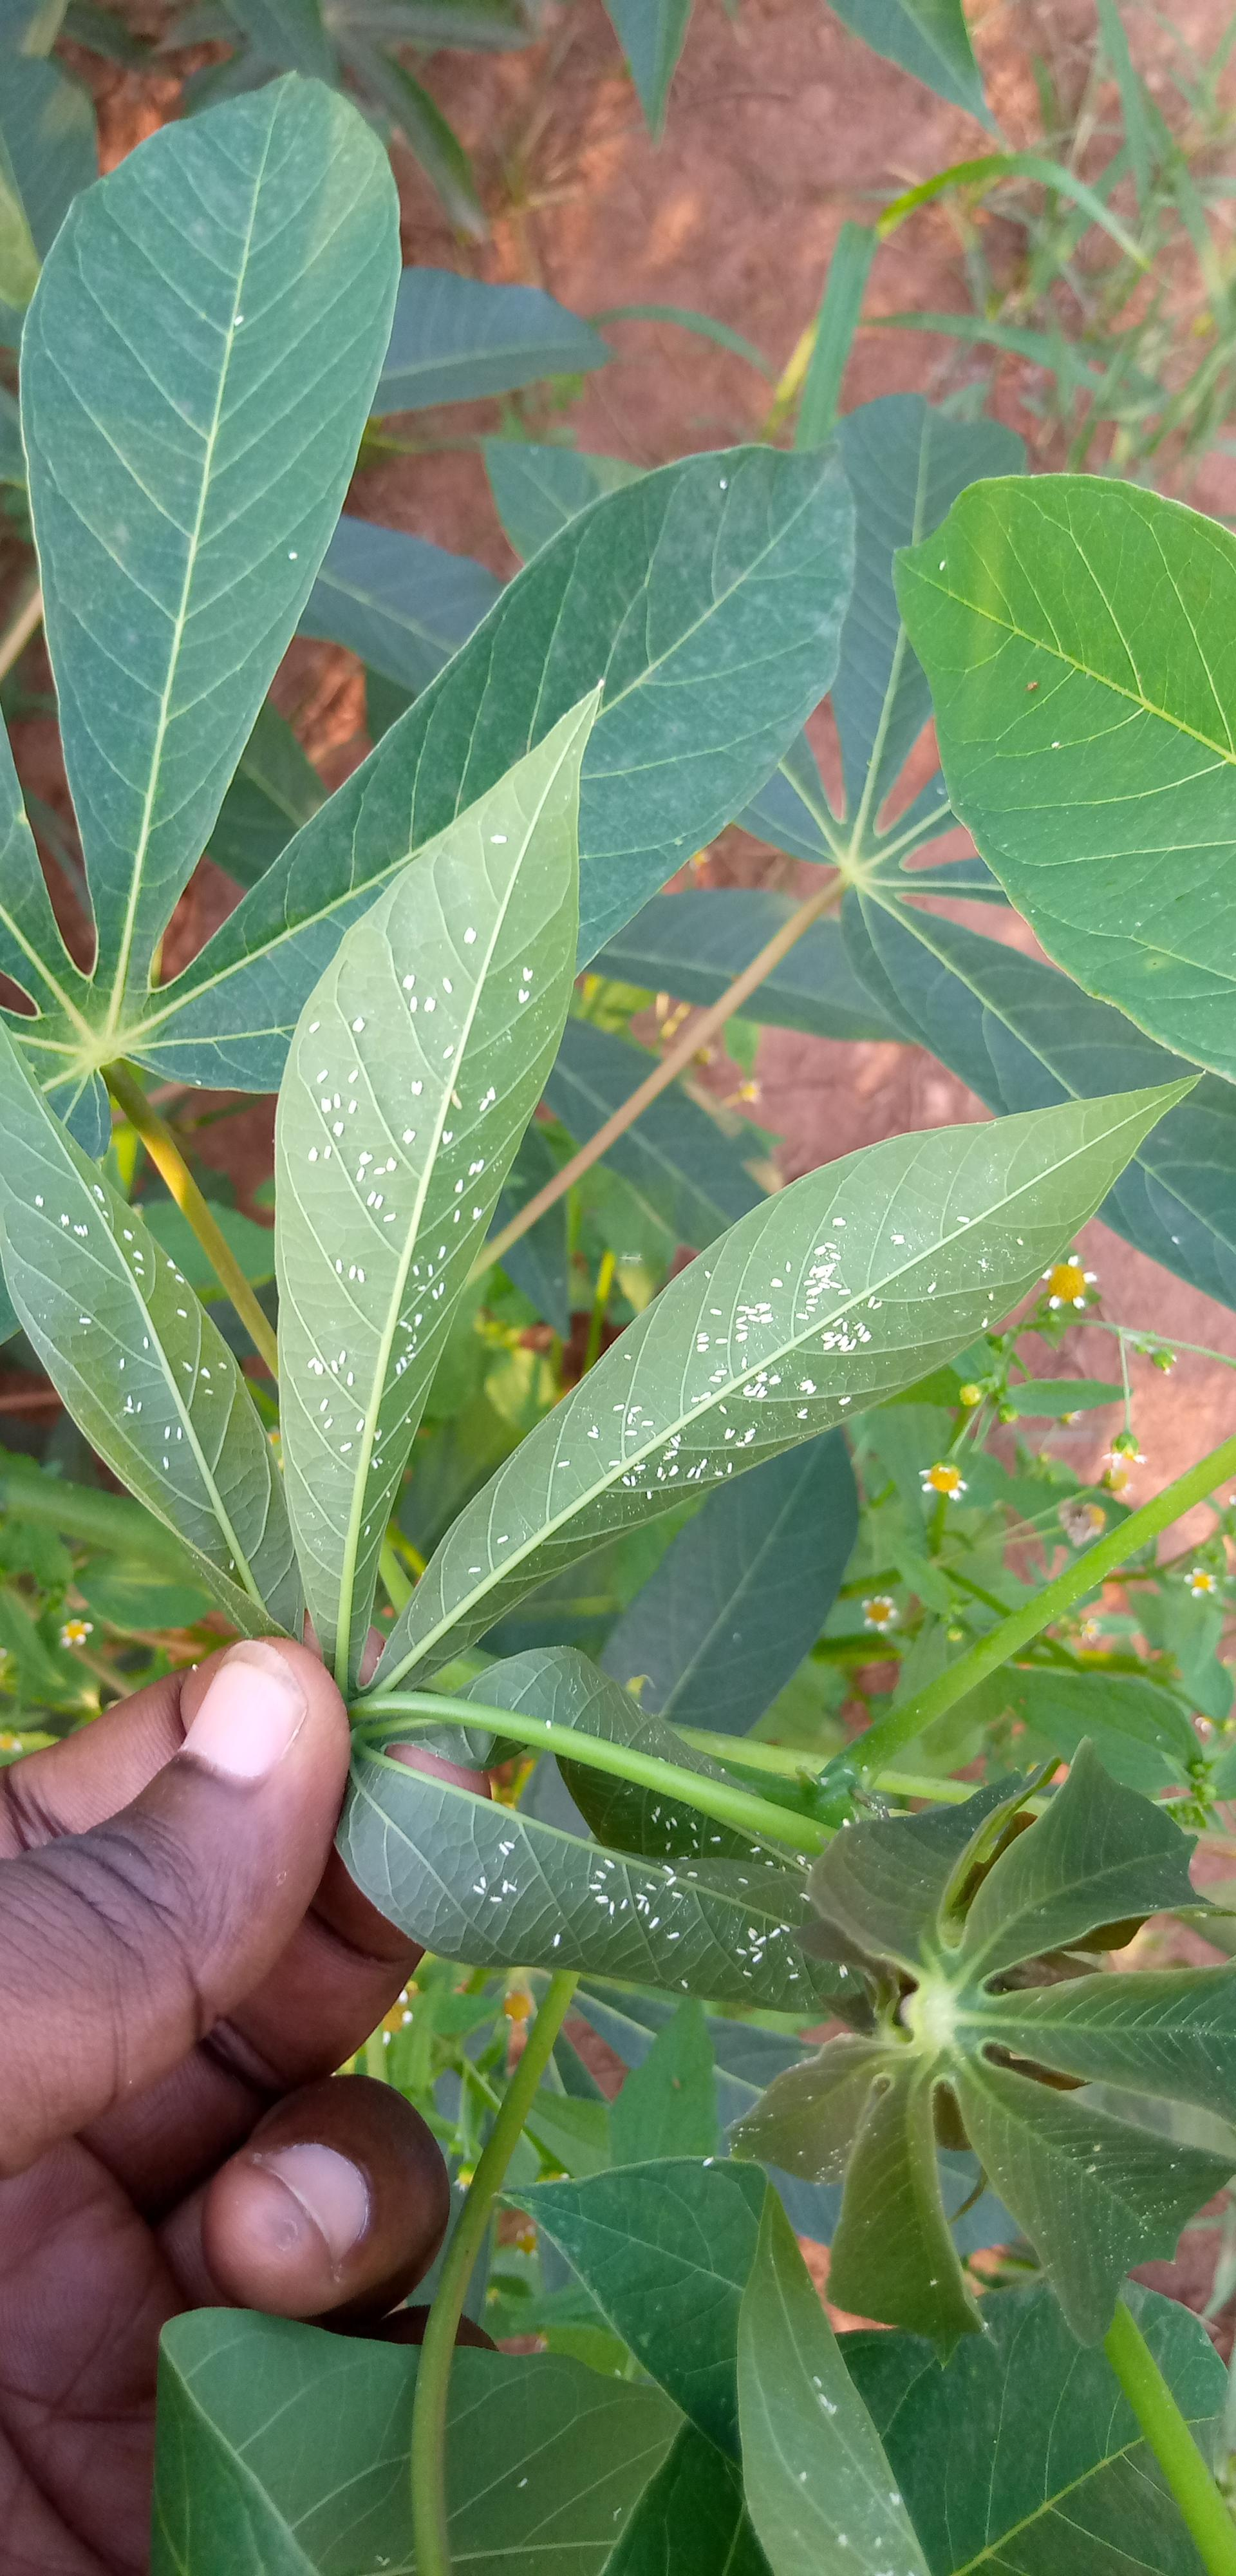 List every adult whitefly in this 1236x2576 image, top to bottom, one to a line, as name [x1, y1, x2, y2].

whitefly [229, 312, 247, 330]
whitefly [717, 477, 731, 492]
whitefly [286, 550, 299, 563]
whitefly [936, 557, 948, 574]
whitefly [1049, 741, 1063, 751]
whitefly [487, 834, 510, 846]
whitefly [460, 925, 480, 947]
whitefly [522, 966, 529, 983]
whitefly [529, 968, 534, 980]
whitefly [401, 972, 410, 989]
whitefly [407, 974, 416, 990]
whitefly [441, 976, 454, 995]
whitefly [516, 989, 524, 1004]
whitefly [524, 990, 532, 1002]
whitefly [409, 994, 418, 1015]
whitefly [423, 996, 431, 1015]
whitefly [430, 998, 438, 1012]
whitefly [352, 1016, 363, 1031]
whitefly [307, 1018, 322, 1034]
whitefly [358, 1021, 366, 1033]
whitefly [441, 1042, 456, 1061]
whitefly [315, 1066, 329, 1085]
whitefly [345, 1068, 360, 1083]
whitefly [194, 1077, 203, 1087]
whitefly [416, 1077, 423, 1099]
whitefly [411, 1079, 416, 1095]
whitefly [490, 1084, 498, 1102]
whitefly [485, 1090, 491, 1103]
whitefly [333, 1091, 342, 1110]
whitefly [325, 1094, 333, 1113]
whitefly [319, 1095, 325, 1113]
whitefly [346, 1098, 358, 1114]
whitefly [478, 1098, 490, 1113]
whitefly [332, 1119, 346, 1139]
whitefly [400, 1126, 417, 1146]
whitefly [441, 1128, 454, 1148]
whitefly [323, 1142, 332, 1160]
whitefly [306, 1145, 318, 1162]
whitefly [357, 1148, 375, 1164]
whitefly [386, 1155, 400, 1173]
whitefly [476, 1158, 485, 1173]
whitefly [467, 1161, 476, 1177]
whitefly [373, 1165, 386, 1176]
whitefly [355, 1166, 366, 1184]
whitefly [451, 1175, 465, 1193]
whitefly [91, 1184, 105, 1193]
whitefly [366, 1189, 377, 1207]
whitefly [34, 1191, 39, 1208]
whitefly [375, 1192, 385, 1210]
whitefly [97, 1193, 107, 1204]
whitefly [39, 1193, 45, 1211]
whitefly [471, 1204, 483, 1222]
whitefly [99, 1208, 111, 1220]
whitefly [451, 1209, 463, 1225]
whitefly [59, 1211, 66, 1228]
whitefly [382, 1212, 398, 1224]
whitefly [66, 1213, 72, 1226]
whitefly [955, 1215, 971, 1225]
whitefly [831, 1217, 845, 1220]
whitefly [833, 1221, 847, 1227]
whitefly [82, 1222, 89, 1237]
whitefly [73, 1222, 81, 1236]
whitefly [78, 1224, 86, 1238]
whitefly [121, 1226, 135, 1243]
whitefly [889, 1233, 905, 1240]
whitefly [1170, 1233, 1181, 1246]
whitefly [1014, 1236, 1026, 1247]
whitefly [892, 1240, 907, 1246]
whitefly [824, 1240, 838, 1251]
whitefly [438, 1244, 447, 1259]
whitefly [131, 1249, 145, 1262]
whitefly [828, 1251, 843, 1262]
whitefly [975, 1256, 990, 1269]
whitefly [164, 1256, 178, 1271]
whitefly [334, 1256, 344, 1275]
whitefly [784, 1260, 792, 1273]
whitefly [827, 1261, 838, 1269]
whitefly [426, 1263, 434, 1279]
whitefly [348, 1264, 356, 1281]
whitefly [412, 1264, 422, 1277]
whitefly [816, 1264, 826, 1273]
whitefly [809, 1264, 816, 1278]
whitefly [132, 1265, 147, 1278]
whitefly [356, 1267, 366, 1283]
whitefly [703, 1269, 712, 1280]
whitefly [825, 1269, 834, 1278]
whitefly [174, 1273, 186, 1286]
whitefly [769, 1276, 784, 1289]
whitefly [820, 1277, 831, 1283]
whitefly [801, 1278, 817, 1286]
whitefly [926, 1280, 937, 1294]
whitefly [438, 1281, 446, 1295]
whitefly [829, 1281, 843, 1291]
whitefly [818, 1282, 830, 1289]
whitefly [415, 1283, 426, 1293]
whitefly [805, 1287, 823, 1298]
whitefly [431, 1288, 440, 1302]
whitefly [836, 1288, 852, 1296]
whitefly [987, 1289, 995, 1303]
whitefly [868, 1295, 876, 1308]
whitefly [805, 1297, 819, 1304]
whitefly [873, 1301, 883, 1311]
whitefly [753, 1302, 767, 1309]
whitefly [804, 1304, 818, 1314]
whitefly [736, 1305, 750, 1311]
whitefly [174, 1306, 189, 1320]
whitefly [707, 1307, 722, 1317]
whitefly [745, 1308, 758, 1314]
whitefly [794, 1311, 809, 1321]
whitefly [413, 1312, 422, 1328]
whitefly [759, 1312, 772, 1319]
whitefly [747, 1314, 760, 1324]
whitefly [736, 1316, 747, 1324]
whitefly [75, 1316, 95, 1325]
whitefly [979, 1316, 991, 1329]
whitefly [833, 1317, 844, 1328]
whitefly [398, 1318, 407, 1328]
whitefly [760, 1318, 774, 1325]
whitefly [842, 1320, 849, 1334]
whitefly [854, 1322, 863, 1332]
whitefly [734, 1323, 749, 1331]
whitefly [407, 1324, 413, 1333]
whitefly [858, 1325, 865, 1338]
whitefly [734, 1331, 749, 1344]
whitefly [823, 1331, 836, 1336]
whitefly [860, 1331, 870, 1343]
whitefly [696, 1332, 708, 1338]
whitefly [832, 1332, 842, 1341]
whitefly [140, 1333, 151, 1352]
whitefly [411, 1333, 418, 1344]
whitefly [863, 1334, 872, 1344]
whitefly [821, 1335, 833, 1341]
whitefly [838, 1335, 849, 1347]
whitefly [713, 1336, 728, 1345]
whitefly [696, 1337, 711, 1344]
whitefly [850, 1338, 857, 1350]
whitefly [821, 1340, 834, 1351]
whitefly [840, 1340, 850, 1352]
whitefly [404, 1343, 413, 1353]
whitefly [695, 1343, 709, 1348]
whitefly [337, 1348, 347, 1365]
whitefly [696, 1348, 708, 1354]
whitefly [406, 1352, 417, 1361]
whitefly [623, 1352, 633, 1361]
whitefly [739, 1354, 749, 1371]
whitefly [306, 1356, 318, 1370]
whitefly [118, 1356, 126, 1372]
whitefly [399, 1356, 408, 1368]
whitefly [330, 1358, 341, 1375]
whitefly [181, 1359, 194, 1374]
whitefly [216, 1359, 229, 1371]
whitefly [312, 1361, 318, 1376]
whitefly [395, 1361, 402, 1376]
whitefly [318, 1361, 325, 1377]
whitefly [198, 1365, 213, 1380]
whitefly [712, 1367, 728, 1377]
whitefly [345, 1369, 356, 1387]
whitefly [755, 1370, 769, 1382]
whitefly [769, 1372, 782, 1385]
whitefly [708, 1374, 723, 1385]
whitefly [801, 1378, 812, 1385]
whitefly [753, 1382, 762, 1392]
whitefly [799, 1383, 813, 1392]
whitefly [742, 1384, 752, 1392]
whitefly [807, 1385, 817, 1396]
whitefly [758, 1386, 765, 1397]
whitefly [202, 1388, 214, 1399]
whitefly [761, 1389, 769, 1397]
whitefly [699, 1391, 713, 1402]
whitefly [744, 1391, 756, 1396]
whitefly [126, 1393, 133, 1407]
whitefly [689, 1394, 699, 1405]
whitefly [837, 1395, 852, 1407]
whitefly [317, 1396, 330, 1414]
whitefly [136, 1400, 144, 1414]
whitefly [610, 1402, 625, 1412]
whitefly [718, 1404, 728, 1416]
whitefly [629, 1405, 644, 1414]
whitefly [122, 1405, 135, 1416]
whitefly [800, 1407, 809, 1415]
whitefly [624, 1411, 635, 1425]
whitefly [796, 1414, 808, 1420]
whitefly [322, 1416, 335, 1430]
whitefly [402, 1416, 413, 1425]
whitefly [355, 1417, 366, 1433]
whitefly [640, 1418, 656, 1428]
whitefly [590, 1423, 600, 1434]
whitefly [175, 1424, 183, 1441]
whitefly [163, 1425, 171, 1441]
whitefly [370, 1427, 385, 1443]
whitefly [724, 1427, 731, 1441]
whitefly [745, 1428, 756, 1436]
whitefly [623, 1428, 639, 1437]
whitefly [729, 1429, 736, 1440]
whitefly [585, 1430, 600, 1441]
whitefly [673, 1433, 682, 1442]
whitefly [744, 1434, 754, 1443]
whitefly [669, 1436, 680, 1450]
whitefly [339, 1439, 355, 1454]
whitefly [734, 1441, 746, 1448]
whitefly [664, 1449, 678, 1458]
whitefly [160, 1454, 174, 1473]
whitefly [662, 1455, 672, 1462]
whitefly [699, 1457, 709, 1469]
whitefly [370, 1457, 380, 1472]
whitefly [377, 1457, 385, 1466]
whitefly [606, 1457, 621, 1469]
whitefly [555, 1459, 571, 1470]
whitefly [726, 1461, 734, 1475]
whitefly [669, 1463, 679, 1479]
whitefly [632, 1464, 646, 1472]
whitefly [656, 1465, 664, 1479]
whitefly [686, 1466, 696, 1481]
whitefly [695, 1468, 702, 1481]
whitefly [713, 1469, 724, 1477]
whitefly [661, 1473, 667, 1481]
whitefly [630, 1475, 637, 1487]
whitefly [621, 1475, 631, 1487]
whitefly [384, 1488, 393, 1501]
whitefly [644, 1490, 655, 1501]
whitefly [362, 1522, 373, 1539]
whitefly [494, 1533, 511, 1545]
whitefly [228, 1558, 236, 1571]
whitefly [467, 1564, 484, 1577]
whitefly [191, 1661, 198, 1672]
whitefly [542, 1717, 554, 1730]
whitefly [860, 1765, 871, 1774]
whitefly [720, 1766, 727, 1774]
whitefly [819, 1774, 831, 1787]
whitefly [654, 1806, 662, 1816]
whitefly [650, 1812, 659, 1824]
whitefly [841, 1816, 851, 1828]
whitefly [671, 1817, 679, 1828]
whitefly [664, 1819, 671, 1832]
whitefly [689, 1820, 698, 1832]
whitefly [709, 1835, 722, 1843]
whitefly [691, 1838, 700, 1850]
whitefly [502, 1841, 516, 1850]
whitefly [664, 1842, 672, 1853]
whitefly [498, 1842, 510, 1857]
whitefly [749, 1845, 762, 1854]
whitefly [797, 1853, 806, 1861]
whitefly [677, 1855, 689, 1861]
whitefly [796, 1856, 805, 1868]
whitefly [603, 1857, 615, 1870]
whitefly [763, 1859, 774, 1866]
whitefly [662, 1862, 675, 1876]
whitefly [807, 1862, 814, 1871]
whitefly [594, 1869, 608, 1880]
whitefly [686, 1870, 698, 1879]
whitefly [479, 1874, 489, 1888]
whitefly [664, 1875, 679, 1888]
whitefly [737, 1875, 751, 1885]
whitefly [501, 1877, 509, 1895]
whitefly [645, 1880, 659, 1891]
whitefly [509, 1882, 518, 1892]
whitefly [588, 1882, 603, 1891]
whitefly [473, 1884, 486, 1895]
whitefly [671, 1891, 685, 1900]
whitefly [798, 1891, 811, 1903]
whitefly [635, 1893, 648, 1900]
whitefly [594, 1895, 608, 1900]
whitefly [488, 1895, 503, 1905]
whitefly [620, 1898, 630, 1910]
whitefly [596, 1899, 611, 1904]
whitefly [608, 1899, 616, 1917]
whitefly [637, 1899, 645, 1911]
whitefly [644, 1901, 651, 1915]
whitefly [1193, 1909, 1209, 1921]
whitefly [648, 1915, 660, 1931]
whitefly [779, 1922, 791, 1933]
whitefly [749, 1926, 758, 1936]
whitefly [769, 1927, 781, 1939]
whitefly [550, 1930, 564, 1949]
whitefly [665, 1930, 682, 1940]
whitefly [747, 1930, 756, 1941]
whitefly [756, 1935, 767, 1946]
whitefly [749, 1944, 760, 1953]
whitefly [735, 1947, 748, 1955]
whitefly [752, 1952, 764, 1964]
whitefly [787, 1955, 794, 1966]
whitefly [838, 1965, 845, 1979]
whitefly [843, 1965, 850, 1976]
whitefly [742, 1969, 753, 1978]
whitefly [786, 1972, 800, 1980]
whitefly [680, 1978, 689, 1989]
whitefly [397, 1988, 409, 2003]
whitefly [400, 2009, 417, 2023]
whitefly [380, 2028, 393, 2046]
whitefly [1090, 2141, 1103, 2154]
whitefly [702, 2155, 716, 2168]
whitefly [1168, 2161, 1177, 2170]
whitefly [1083, 2162, 1099, 2175]
whitefly [927, 2277, 939, 2287]
whitefly [812, 2374, 823, 2389]
whitefly [818, 2391, 827, 2407]
whitefly [828, 2402, 832, 2415]
whitefly [832, 2405, 838, 2415]
whitefly [797, 2470, 808, 2483]
whitefly [516, 2477, 529, 2490]
whitefly [888, 2490, 900, 2506]
whitefly [836, 2531, 847, 2547]
whitefly [873, 2535, 882, 2546]
whitefly [375, 2553, 383, 2562]
whitefly [382, 2556, 391, 2568]